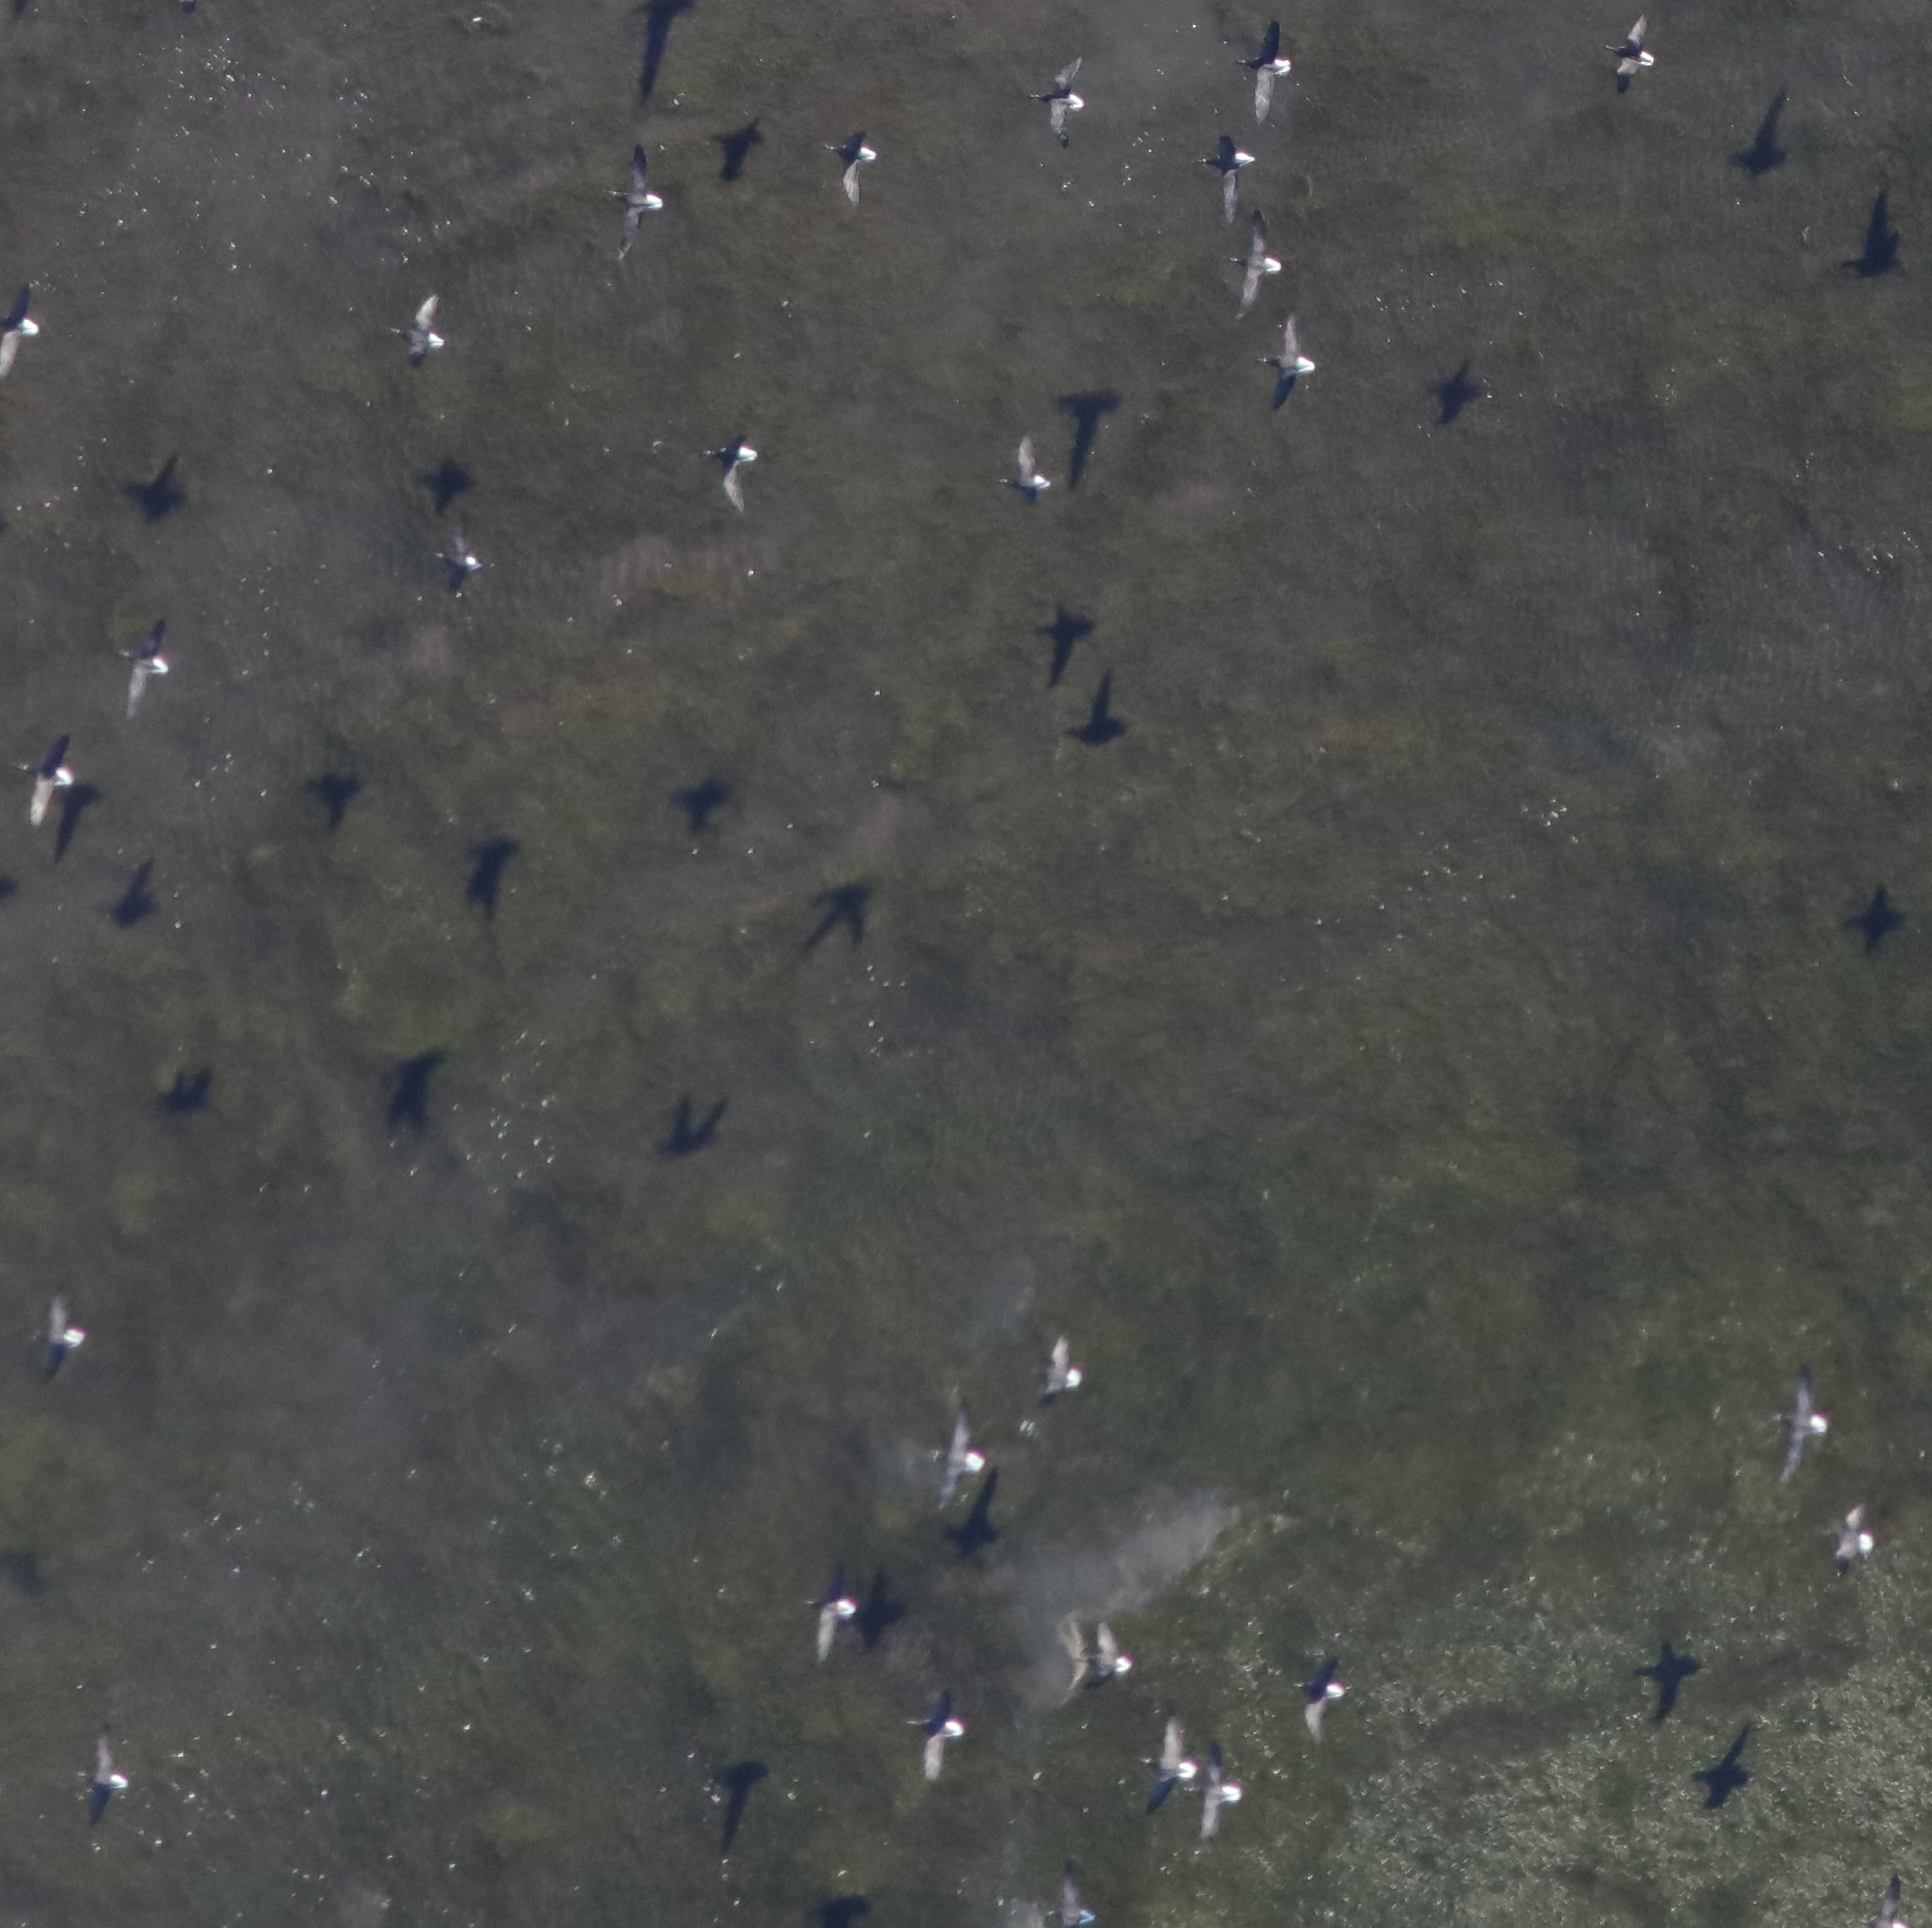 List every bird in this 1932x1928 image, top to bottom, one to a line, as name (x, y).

brant (1628, 53)
brant (1275, 70)
brant (1048, 101)
brant (866, 158)
brant (1233, 181)
brant (656, 197)
brant (1266, 264)
brant (17, 316)
brant (410, 341)
brant (1295, 367)
brant (737, 455)
brant (1045, 459)
brant (468, 552)
brant (138, 664)
brant (51, 773)
brant (66, 1337)
brant (1066, 1371)
brant (1812, 1434)
brant (947, 1462)
brant (1853, 1549)
brant (834, 1612)
brant (1112, 1663)
brant (1320, 1690)
brant (939, 1729)
brant (1172, 1759)
brant (95, 1784)
brant (1221, 1794)
brant (1072, 1915)